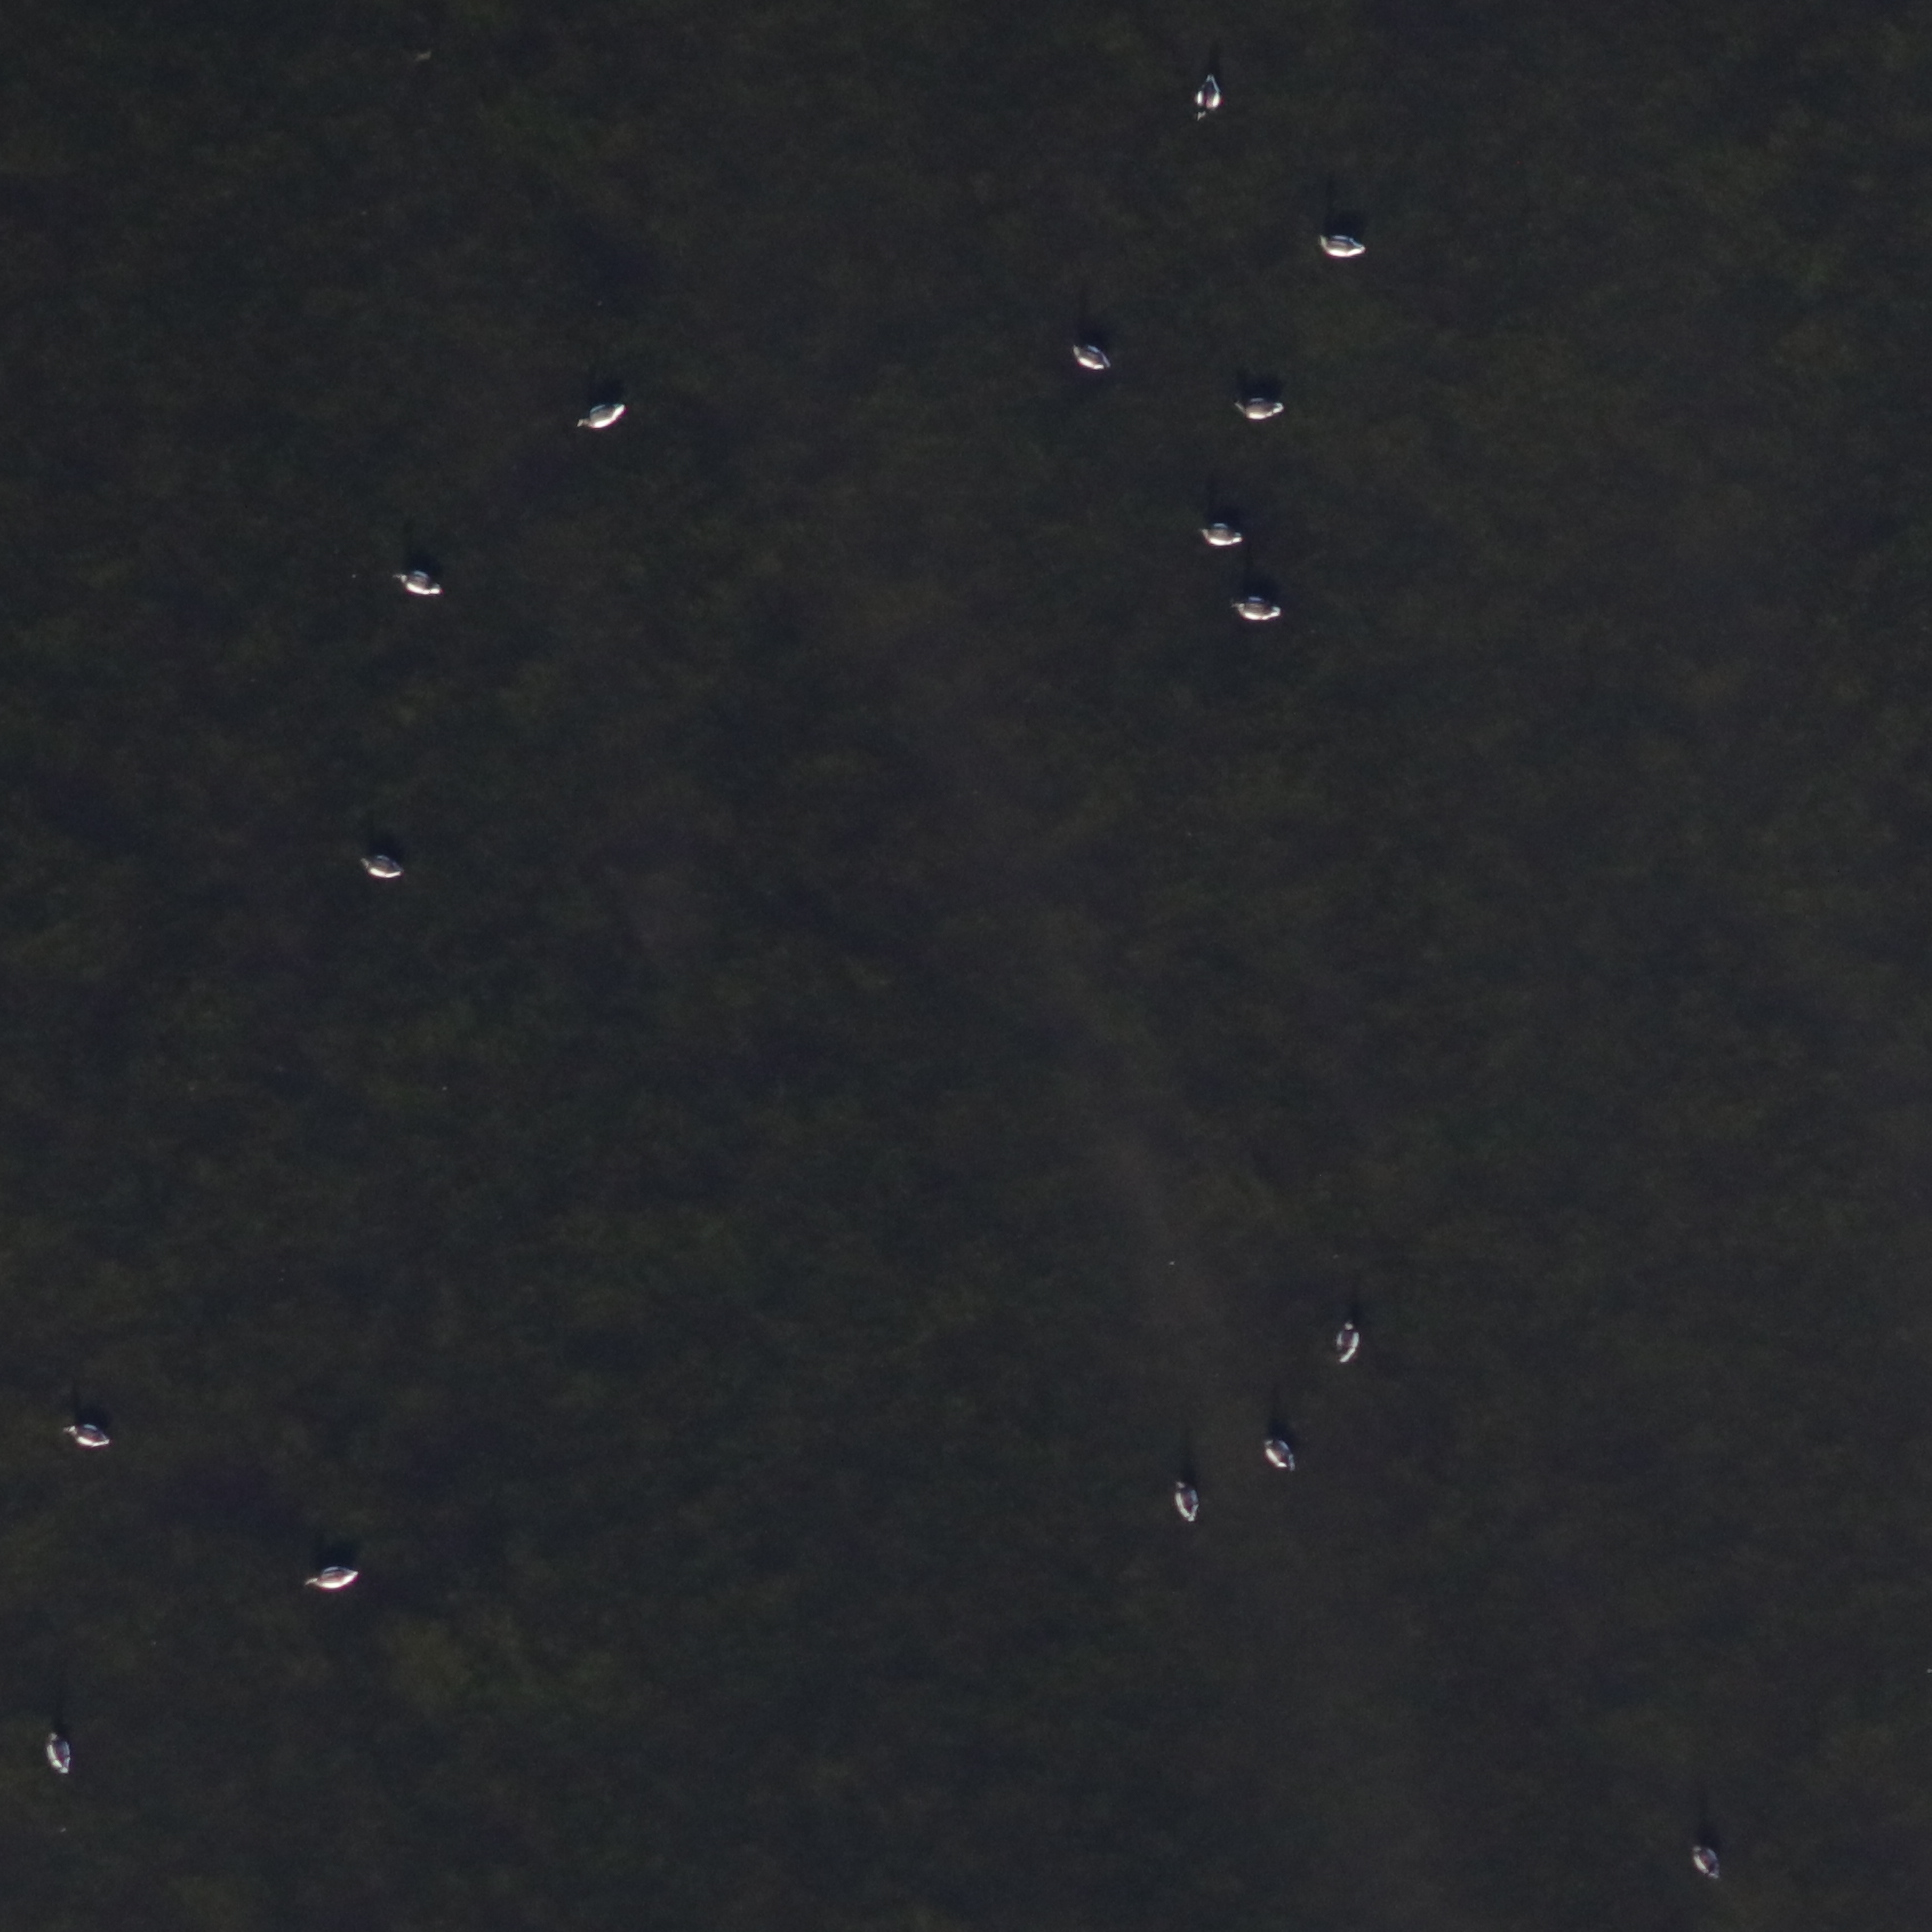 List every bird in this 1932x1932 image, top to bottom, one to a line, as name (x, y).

brant (1209, 96)
brant (1341, 245)
brant (1090, 358)
brant (1259, 406)
brant (602, 417)
brant (1222, 535)
brant (417, 580)
brant (1255, 609)
brant (381, 866)
brant (1346, 1342)
brant (87, 1435)
brant (1278, 1453)
brant (1185, 1499)
brant (335, 1577)
brant (60, 1751)
brant (1703, 1859)